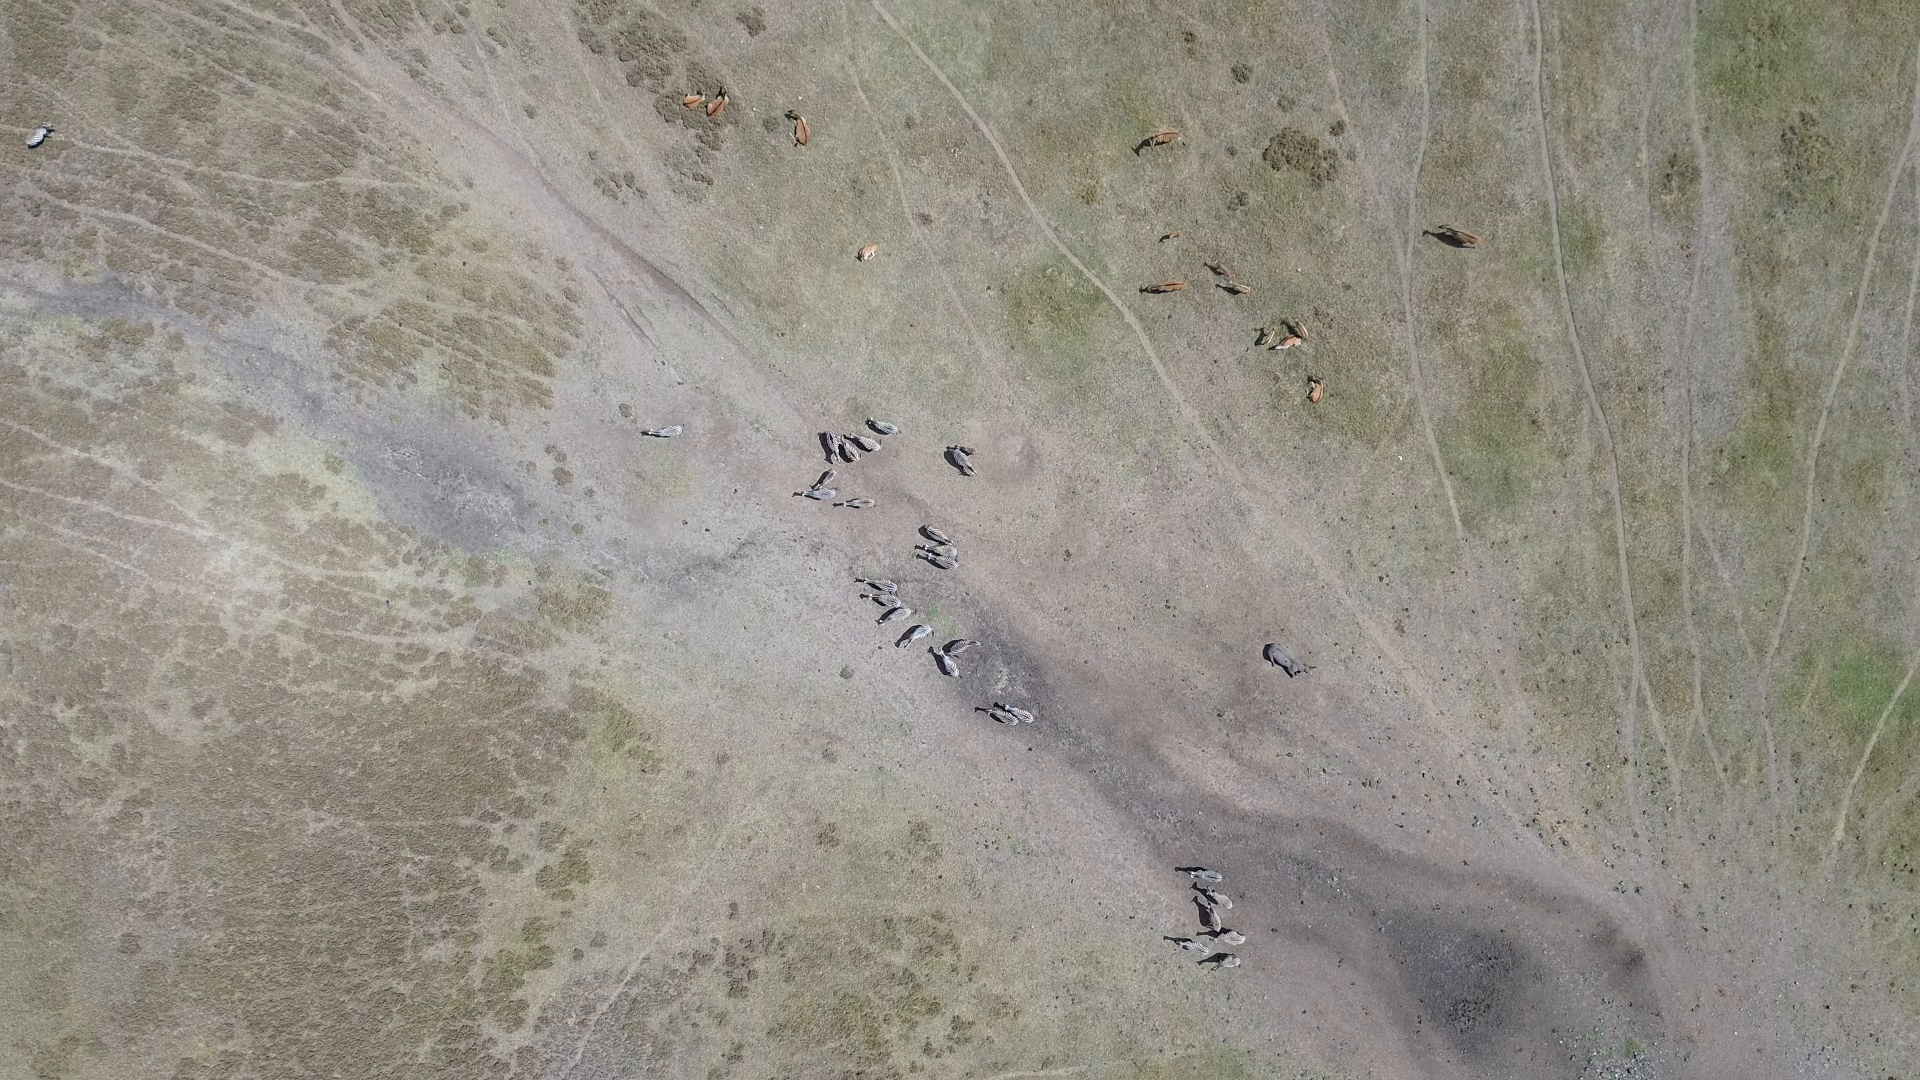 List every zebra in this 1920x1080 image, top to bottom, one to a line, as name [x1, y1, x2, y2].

zebra [28, 124, 53, 148]
zebra [867, 418, 895, 436]
zebra [646, 425, 684, 438]
zebra [850, 433, 881, 454]
zebra [827, 434, 843, 464]
zebra [839, 435, 861, 460]
zebra [950, 448, 975, 474]
zebra [809, 472, 836, 493]
zebra [798, 488, 832, 500]
zebra [840, 499, 871, 509]
zebra [922, 527, 950, 544]
zebra [924, 544, 957, 556]
zebra [926, 553, 959, 570]
zebra [858, 577, 900, 593]
zebra [867, 593, 901, 609]
zebra [878, 608, 913, 627]
zebra [898, 626, 931, 652]
zebra [949, 638, 976, 655]
zebra [937, 652, 961, 677]
zebra [1004, 704, 1035, 722]
zebra [989, 709, 1019, 725]
zebra [1189, 867, 1225, 883]
zebra [1206, 886, 1233, 908]
zebra [1205, 900, 1223, 932]
zebra [1216, 933, 1243, 947]
zebra [1168, 939, 1213, 955]
zebra [1210, 956, 1238, 969]